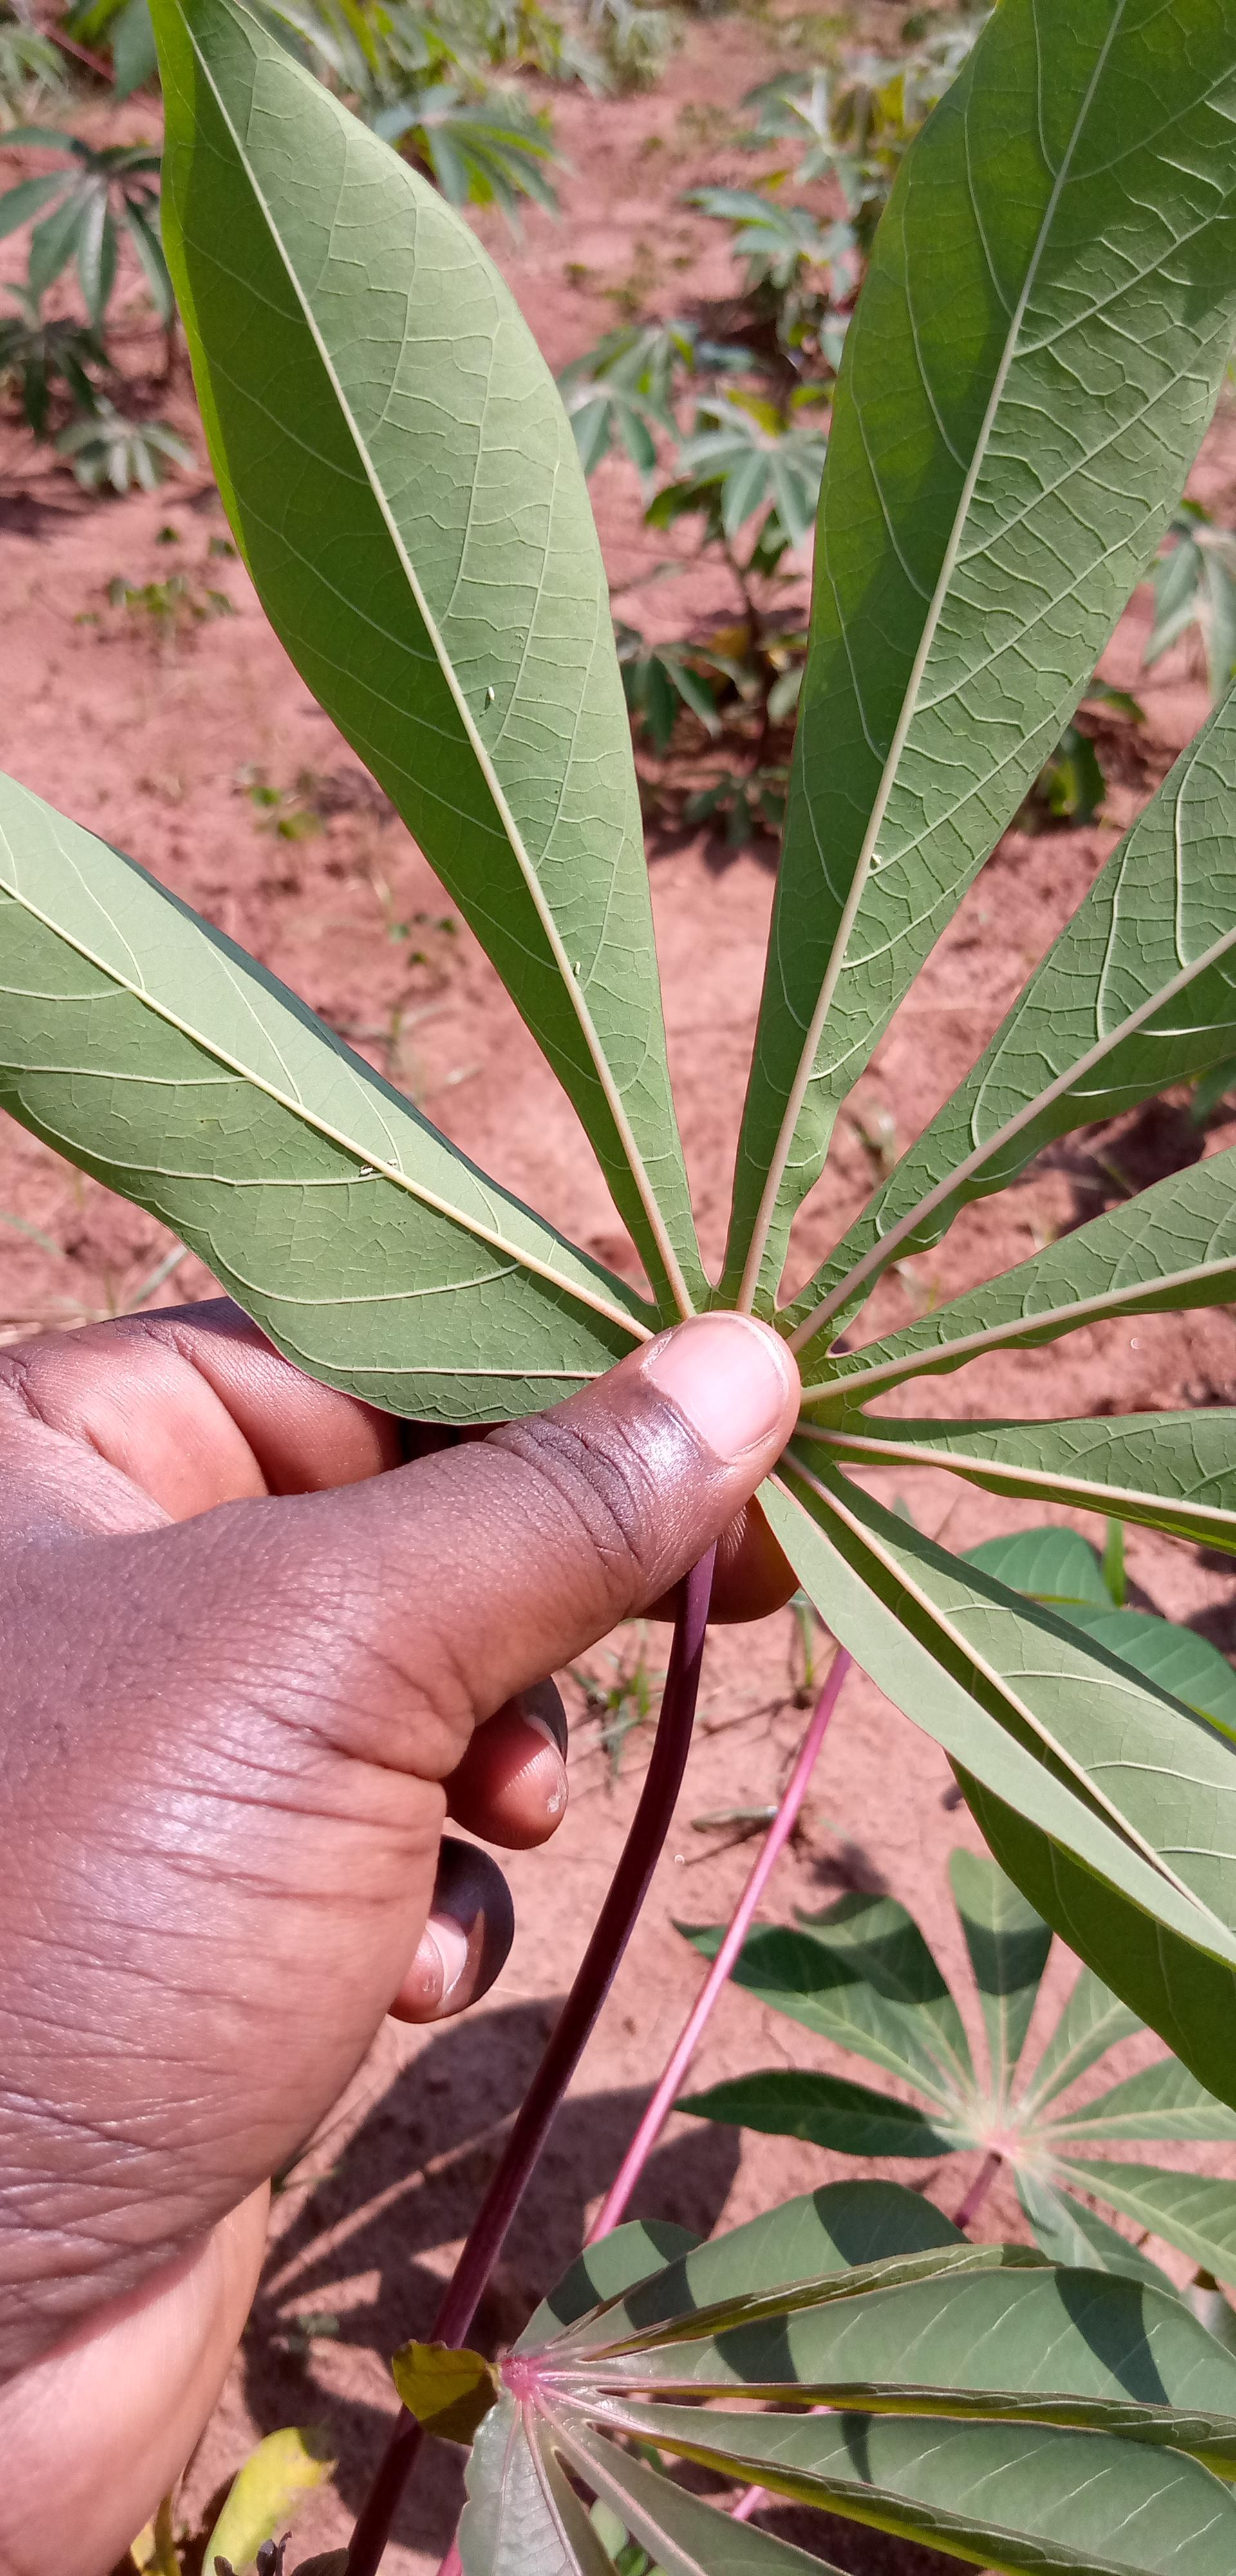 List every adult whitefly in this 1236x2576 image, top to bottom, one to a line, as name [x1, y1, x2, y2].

whitefly [481, 679, 500, 708]
whitefly [866, 844, 899, 878]
whitefly [834, 933, 863, 969]
whitefly [562, 945, 588, 989]
whitefly [384, 1144, 405, 1176]
whitefly [341, 1150, 380, 1191]